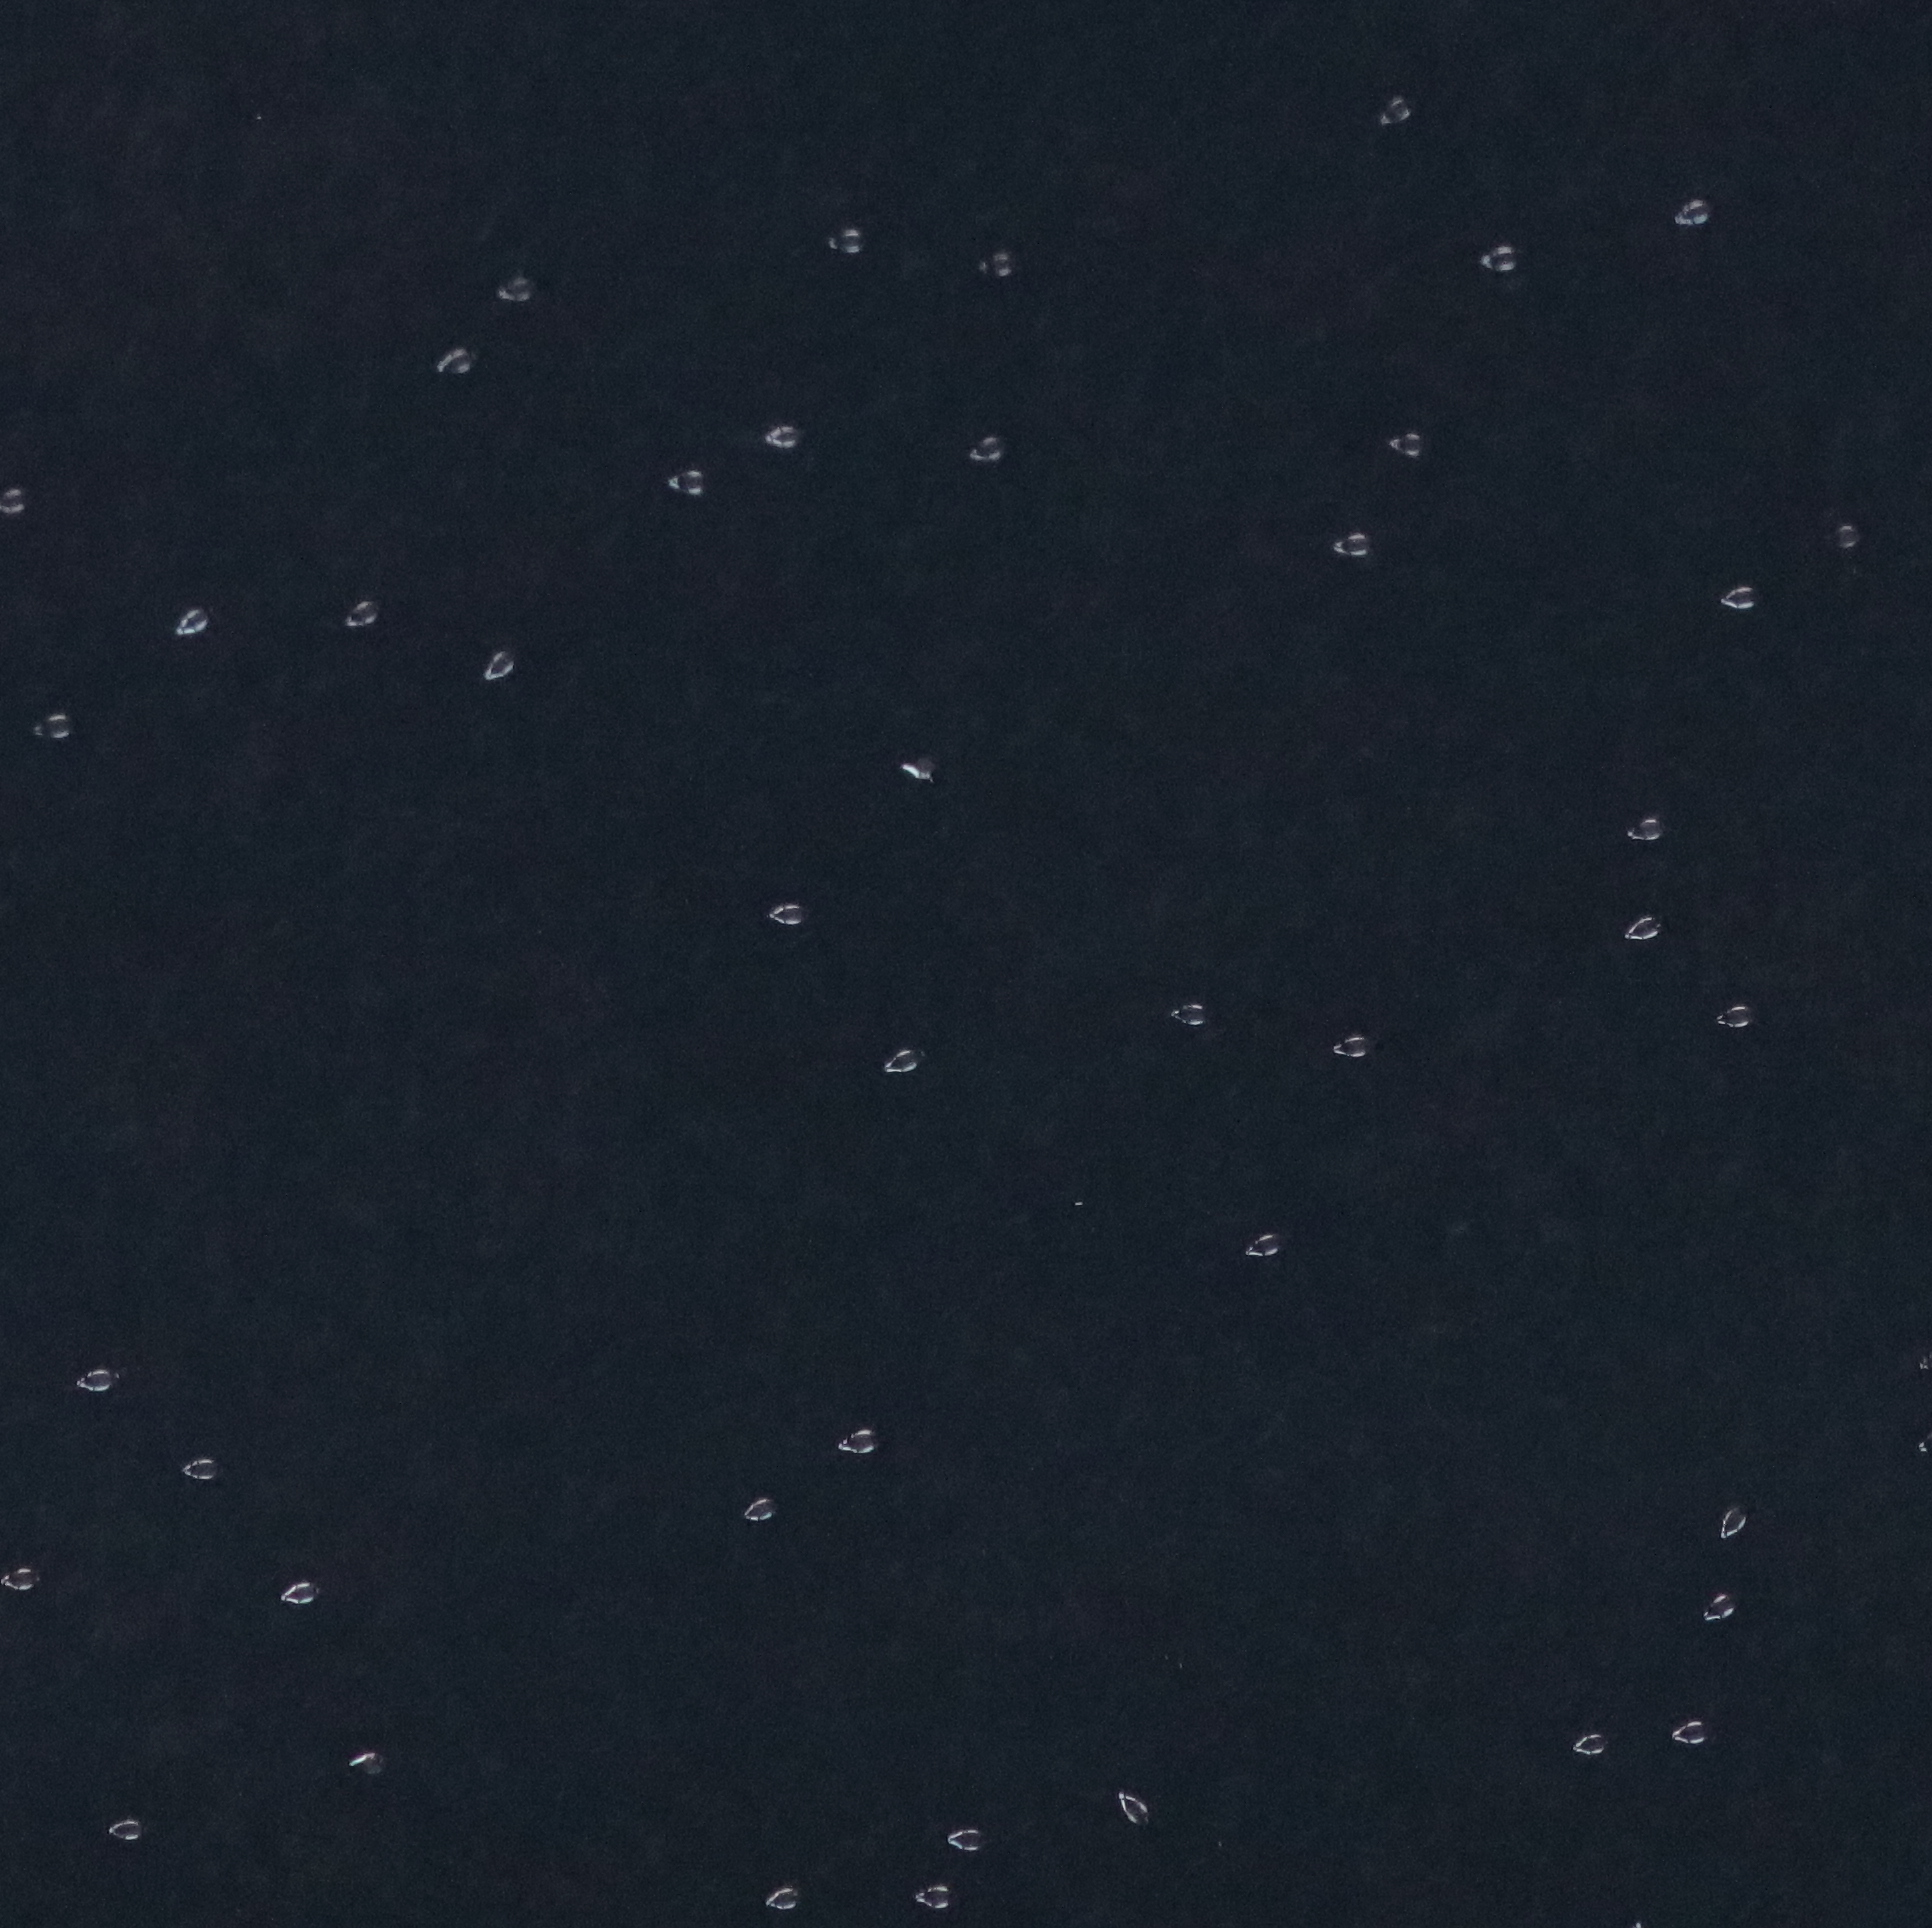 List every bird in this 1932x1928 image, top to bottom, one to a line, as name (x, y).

brant (1397, 110)
brant (1694, 210)
brant (849, 242)
brant (1502, 260)
brant (1001, 264)
brant (520, 289)
brant (461, 362)
brant (788, 438)
brant (1409, 445)
brant (989, 450)
brant (690, 483)
brant (13, 502)
brant (1847, 536)
brant (1354, 545)
brant (1741, 598)
brant (366, 614)
brant (195, 621)
brant (502, 664)
brant (58, 726)
brant (921, 767)
brant (1649, 831)
brant (793, 917)
brant (1644, 928)
brant (1192, 1016)
brant (1736, 1018)
brant (1354, 1047)
brant (906, 1061)
brant (1265, 1246)
brant (99, 1380)
brant (862, 1442)
brant (205, 1469)
brant (763, 1509)
brant (1733, 1521)
brant (22, 1580)
brant (303, 1593)
brant (1720, 1608)
brant (1692, 1733)
brant (1594, 1745)
brant (365, 1765)
brant (1134, 1810)
brant (128, 1830)
brant (969, 1840)
brant (937, 1898)
brant (786, 1902)